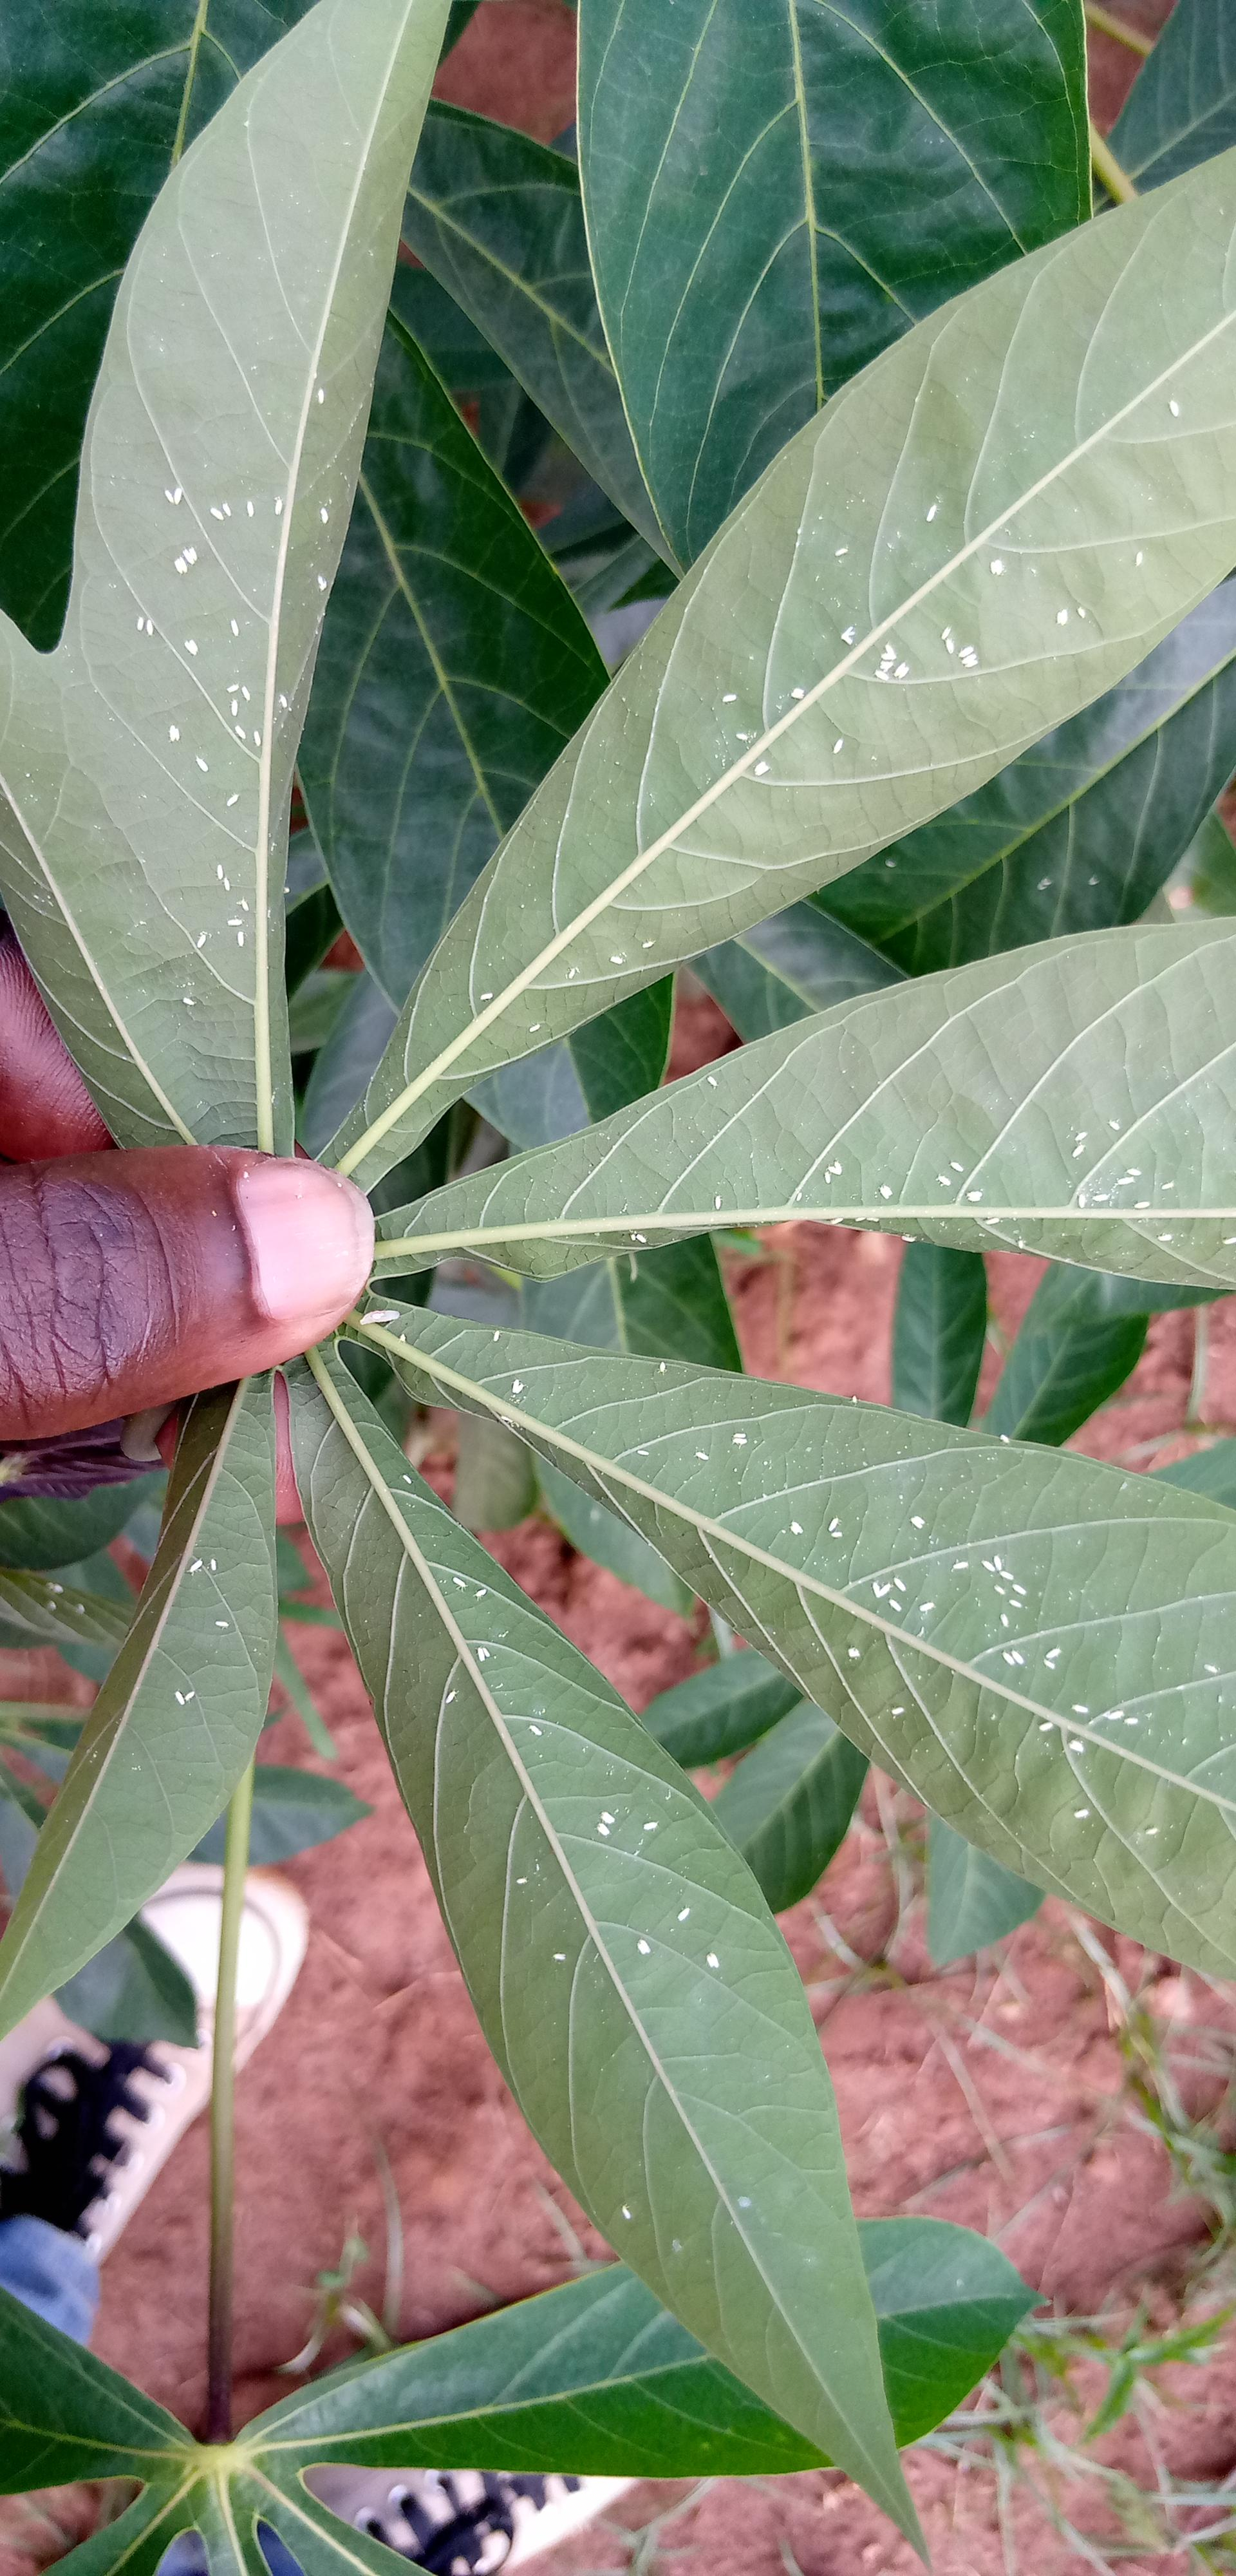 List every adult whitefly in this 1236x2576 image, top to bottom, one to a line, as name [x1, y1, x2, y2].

whitefly [316, 388, 325, 406]
whitefly [1167, 399, 1181, 419]
whitefly [172, 486, 183, 505]
whitefly [163, 488, 174, 505]
whitefly [272, 496, 283, 516]
whitefly [245, 499, 256, 520]
whitefly [221, 501, 233, 516]
whitefly [925, 504, 937, 523]
whitefly [319, 507, 328, 526]
whitefly [209, 507, 224, 521]
whitefly [182, 544, 199, 563]
whitefly [833, 546, 850, 558]
whitefly [1136, 550, 1144, 567]
whitefly [174, 556, 189, 575]
whitefly [989, 558, 1004, 576]
whitefly [316, 573, 329, 592]
whitefly [1075, 605, 1087, 621]
whitefly [1055, 607, 1068, 626]
whitefly [136, 616, 144, 632]
whitefly [229, 618, 241, 638]
whitefly [145, 618, 154, 638]
whitefly [839, 623, 857, 646]
whitefly [940, 624, 950, 640]
whitefly [944, 638, 955, 655]
whitefly [183, 639, 199, 656]
whitefly [879, 643, 895, 659]
whitefly [957, 643, 975, 658]
whitefly [961, 658, 979, 669]
whitefly [879, 659, 894, 670]
whitefly [894, 661, 911, 677]
whitefly [873, 670, 889, 681]
whitefly [225, 682, 241, 693]
whitefly [241, 685, 252, 701]
whitefly [790, 687, 805, 700]
whitefly [278, 693, 290, 710]
whitefly [721, 693, 738, 704]
whitefly [230, 697, 239, 717]
whitefly [168, 723, 182, 744]
whitefly [234, 723, 247, 740]
whitefly [252, 729, 263, 748]
whitefly [734, 732, 750, 742]
whitefly [832, 737, 845, 755]
whitefly [194, 755, 209, 773]
whitefly [754, 760, 770, 777]
whitefly [225, 793, 241, 808]
whitefly [216, 863, 223, 881]
whitefly [221, 876, 233, 893]
whitefly [282, 885, 292, 896]
whitefly [238, 898, 251, 914]
whitefly [226, 917, 244, 927]
whitefly [236, 929, 247, 948]
whitefly [196, 932, 208, 950]
whitefly [641, 939, 656, 950]
whitefly [608, 954, 625, 967]
whitefly [567, 965, 578, 980]
whitefly [479, 992, 494, 1001]
whitefly [181, 997, 196, 1007]
whitefly [529, 1023, 542, 1033]
whitefly [706, 1075, 718, 1088]
whitefly [1107, 1120, 1121, 1132]
whitefly [1074, 1130, 1087, 1141]
whitefly [1071, 1144, 1085, 1159]
whitefly [949, 1160, 964, 1173]
whitefly [827, 1160, 843, 1175]
whitefly [1126, 1166, 1143, 1177]
whitefly [823, 1171, 830, 1184]
whitefly [936, 1175, 951, 1187]
whitefly [1116, 1175, 1135, 1186]
whitefly [1160, 1180, 1175, 1191]
whitefly [877, 1184, 894, 1200]
whitefly [966, 1190, 983, 1202]
whitefly [796, 1191, 803, 1202]
whitefly [1077, 1192, 1085, 1210]
whitefly [713, 1193, 722, 1211]
whitefly [1092, 1193, 1109, 1202]
whitefly [1132, 1200, 1151, 1209]
whitefly [853, 1217, 866, 1223]
whitefly [865, 1217, 880, 1222]
whitefly [984, 1217, 1000, 1226]
whitefly [829, 1217, 843, 1225]
whitefly [628, 1232, 636, 1243]
whitefly [1156, 1232, 1173, 1243]
whitefly [635, 1233, 649, 1244]
whitefly [899, 1235, 917, 1243]
whitefly [1224, 1235, 1236, 1246]
whitefly [1017, 1239, 1025, 1251]
whitefly [492, 1329, 501, 1343]
whitefly [399, 1332, 408, 1343]
whitefly [658, 1360, 666, 1373]
whitefly [511, 1378, 526, 1396]
whitefly [732, 1431, 747, 1439]
whitefly [998, 1433, 1012, 1446]
whitefly [731, 1438, 749, 1446]
whitefly [694, 1448, 711, 1462]
whitefly [636, 1449, 651, 1457]
whitefly [400, 1473, 415, 1486]
whitefly [909, 1514, 925, 1530]
whitefly [827, 1517, 841, 1533]
whitefly [788, 1520, 804, 1536]
whitefly [830, 1530, 845, 1540]
whitefly [992, 1554, 1004, 1571]
whitefly [210, 1557, 218, 1572]
whitefly [189, 1558, 203, 1573]
whitefly [981, 1559, 995, 1573]
whitefly [951, 1560, 969, 1570]
whitefly [997, 1569, 1014, 1580]
whitefly [452, 1575, 467, 1589]
whitefly [892, 1577, 907, 1592]
whitefly [871, 1580, 879, 1598]
whitefly [879, 1581, 892, 1597]
whitefly [1011, 1582, 1026, 1595]
whitefly [993, 1584, 1005, 1595]
whitefly [473, 1587, 487, 1599]
whitefly [887, 1598, 903, 1613]
whitefly [1007, 1598, 1023, 1609]
whitefly [919, 1601, 936, 1612]
whitefly [999, 1612, 1010, 1629]
whitefly [214, 1619, 230, 1628]
whitefly [476, 1643, 494, 1663]
whitefly [847, 1646, 861, 1659]
whitefly [1044, 1647, 1063, 1658]
whitefly [1011, 1649, 1025, 1666]
whitefly [1001, 1650, 1014, 1667]
whitefly [1042, 1659, 1056, 1670]
whitefly [1202, 1662, 1219, 1675]
whitefly [185, 1689, 196, 1702]
whitefly [444, 1689, 456, 1703]
whitefly [173, 1689, 185, 1707]
whitefly [1217, 1693, 1224, 1705]
whitefly [1071, 1703, 1089, 1714]
whitefly [890, 1706, 906, 1716]
whitefly [1107, 1709, 1125, 1721]
whitefly [1123, 1717, 1139, 1726]
whitefly [1038, 1719, 1054, 1732]
whitefly [528, 1724, 544, 1737]
whitefly [1181, 1737, 1189, 1747]
whitefly [1068, 1739, 1085, 1753]
whitefly [1073, 1808, 1090, 1820]
whitefly [599, 1810, 616, 1825]
whitefly [642, 1819, 660, 1830]
whitefly [596, 1822, 611, 1837]
whitefly [1144, 1826, 1158, 1836]
whitefly [516, 1876, 528, 1884]
whitefly [677, 1906, 692, 1922]
whitefly [635, 1938, 653, 1957]
whitefly [706, 1951, 721, 1970]
whitefly [551, 1952, 567, 1962]
whitefly [621, 2204, 633, 2221]